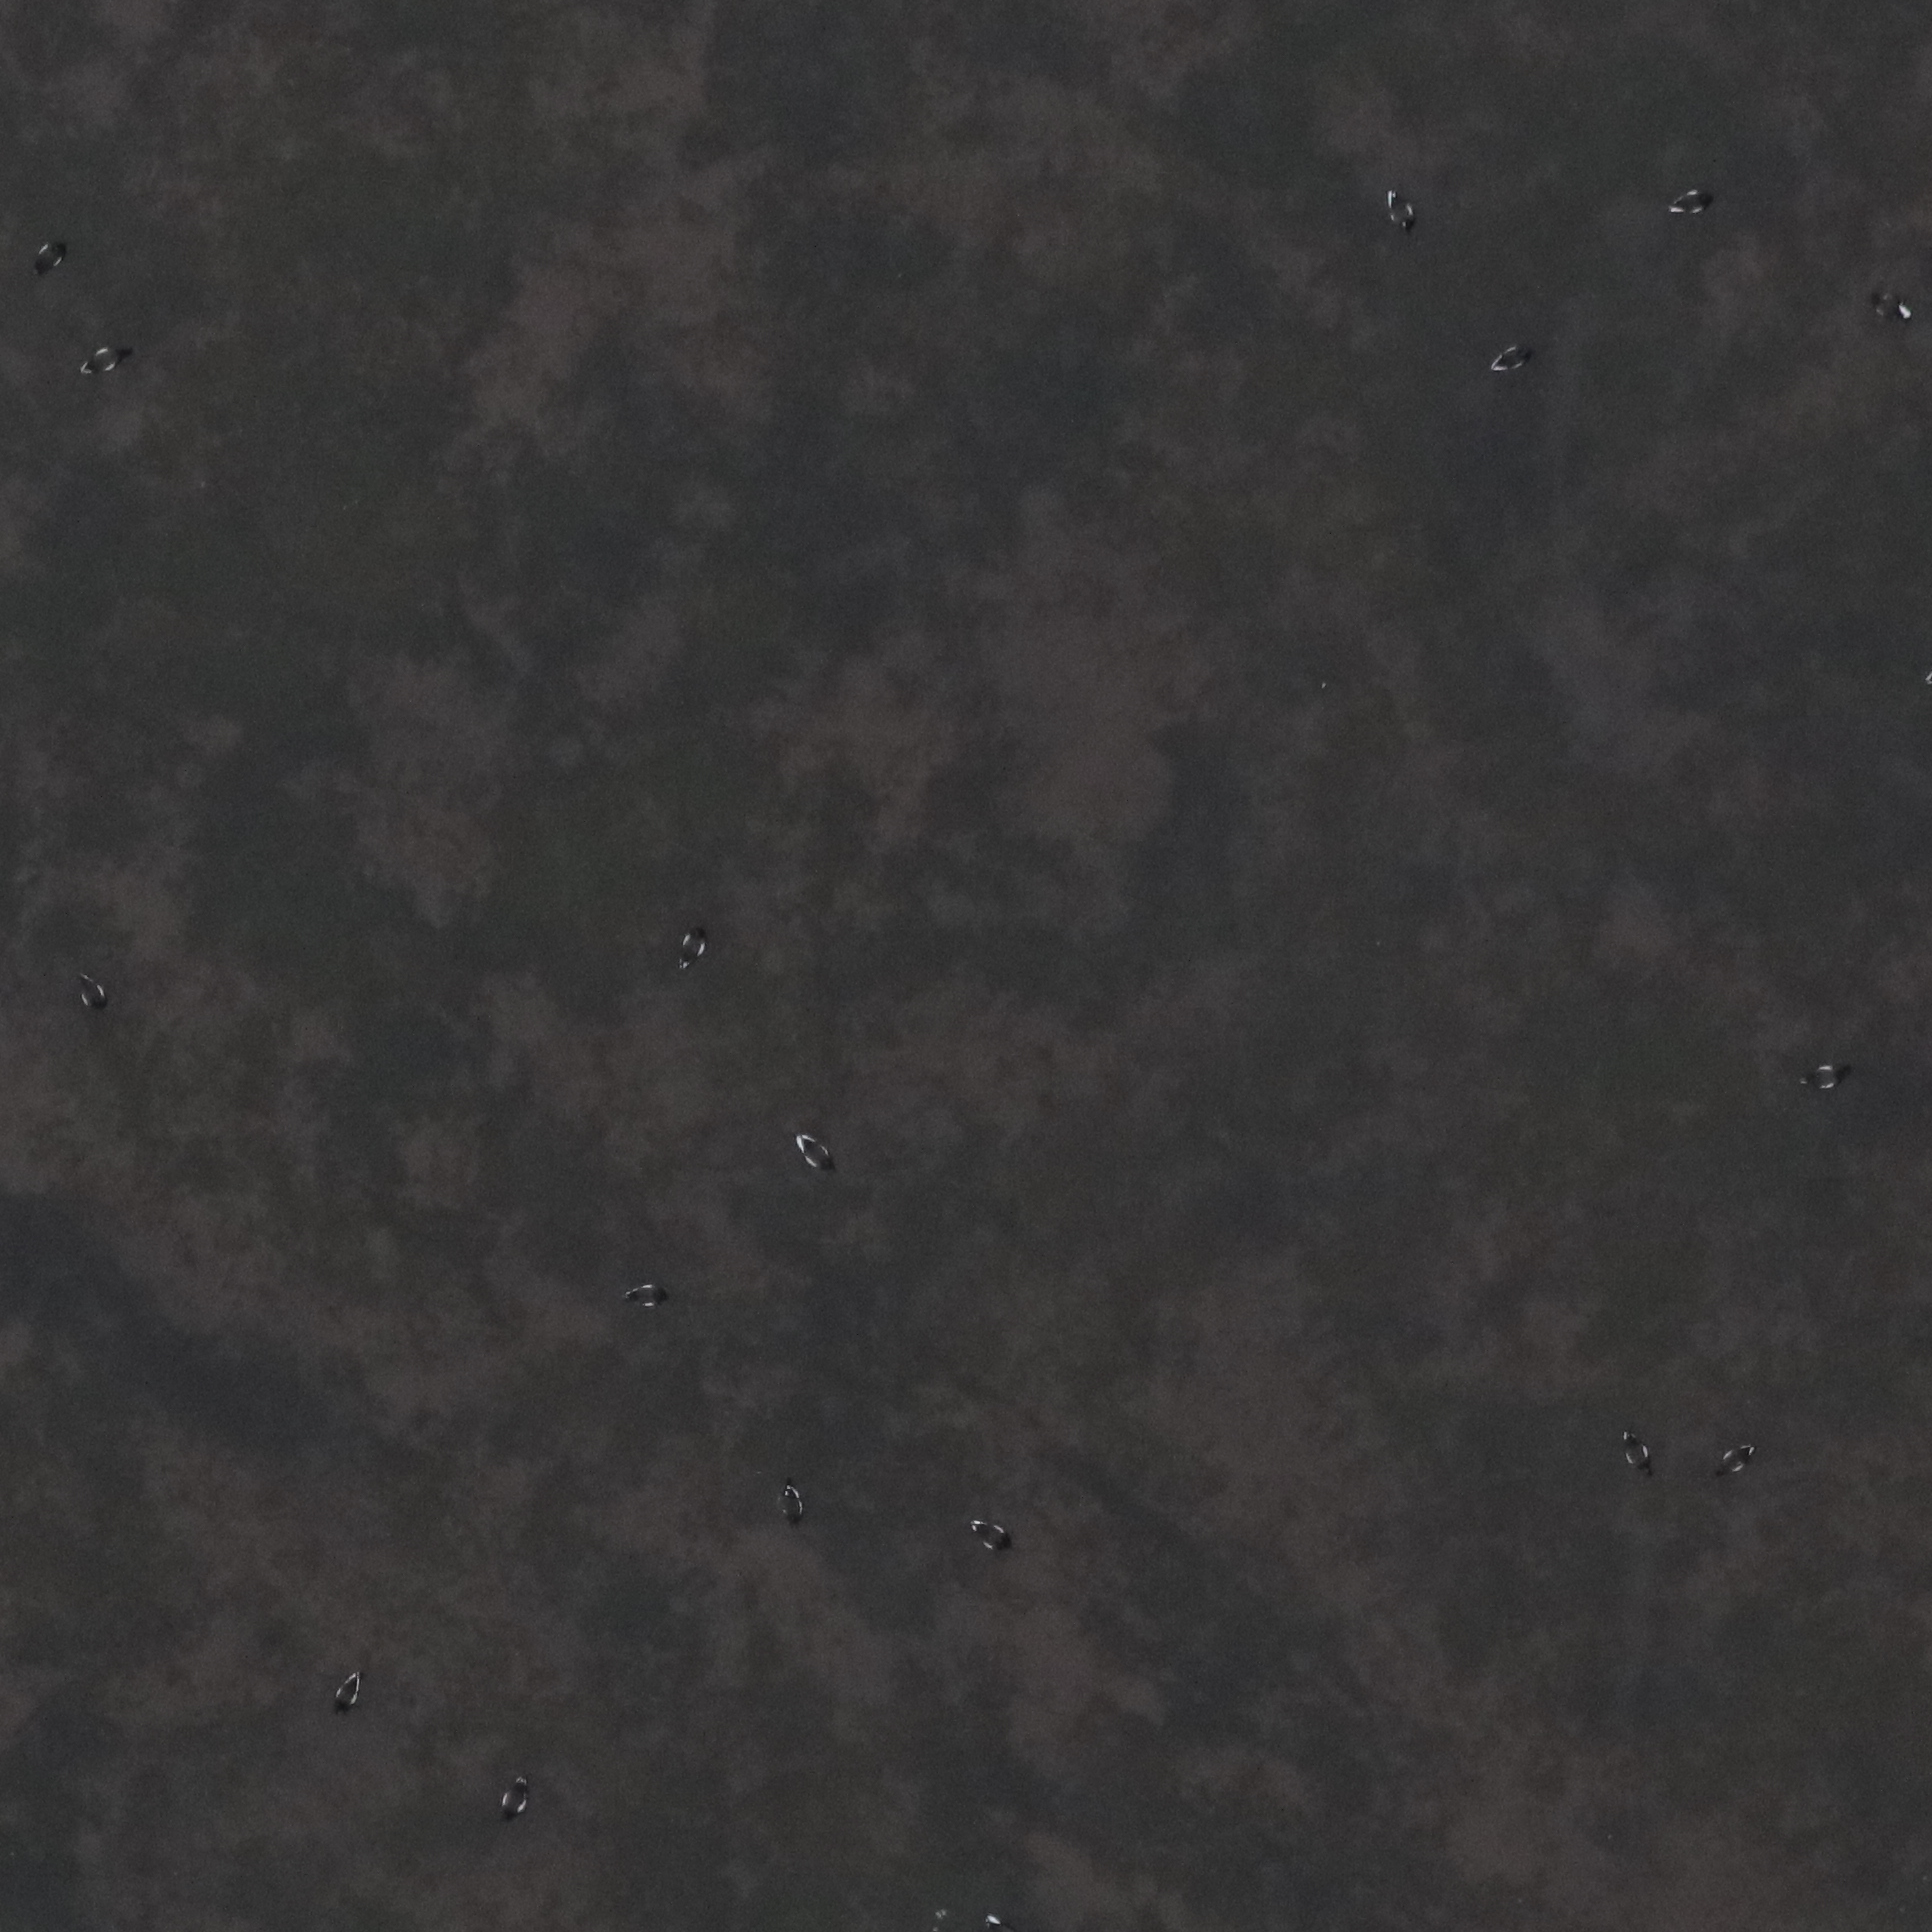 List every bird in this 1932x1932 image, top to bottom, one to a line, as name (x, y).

brant (1690, 202)
brant (1401, 210)
brant (50, 256)
brant (1895, 309)
brant (107, 359)
brant (1511, 359)
brant (692, 946)
brant (93, 992)
brant (1828, 1076)
brant (814, 1154)
brant (645, 1296)
brant (1638, 1454)
brant (1736, 1461)
brant (793, 1502)
brant (991, 1534)
brant (347, 1693)
brant (514, 1801)